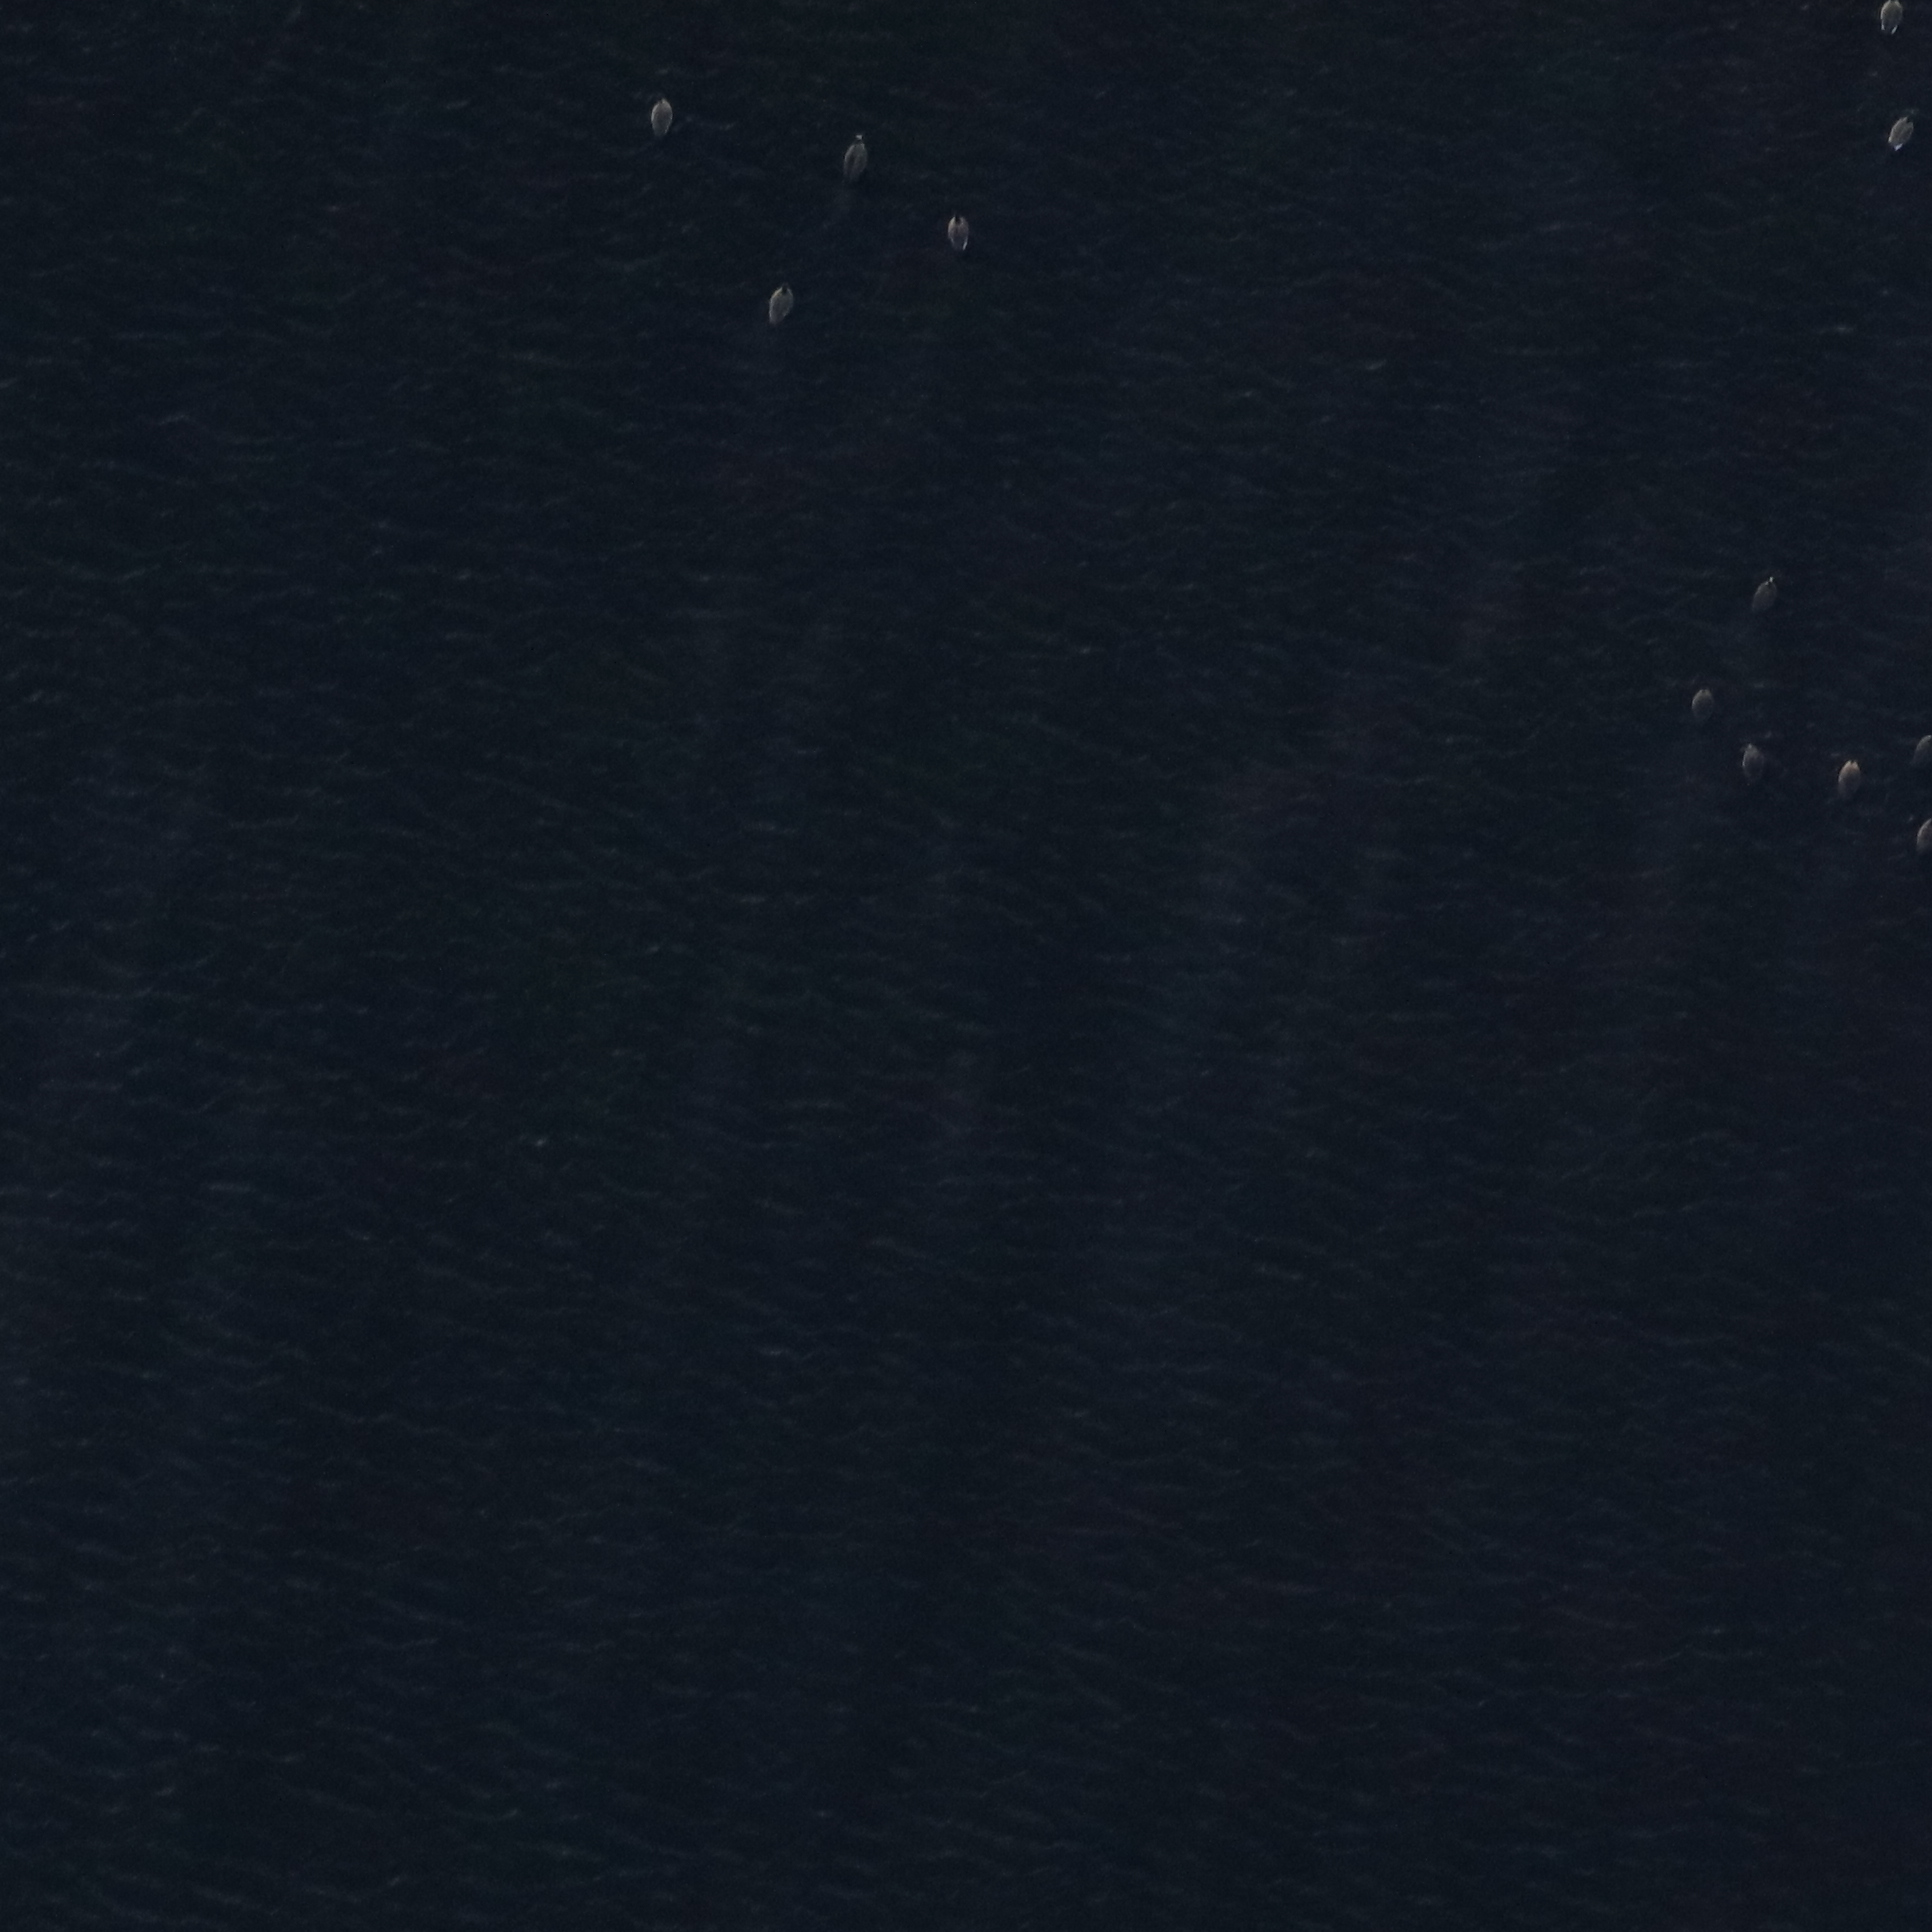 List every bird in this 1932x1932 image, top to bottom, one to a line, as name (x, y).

Canada goose (1888, 20)
Canada goose (667, 118)
Canada goose (1899, 138)
Canada goose (857, 159)
Canada goose (958, 233)
Canada goose (781, 305)
Canada goose (1766, 593)
Canada goose (1700, 710)
Canada goose (1924, 750)
Canada goose (1756, 769)
Canada goose (1848, 778)
Canada goose (1930, 833)